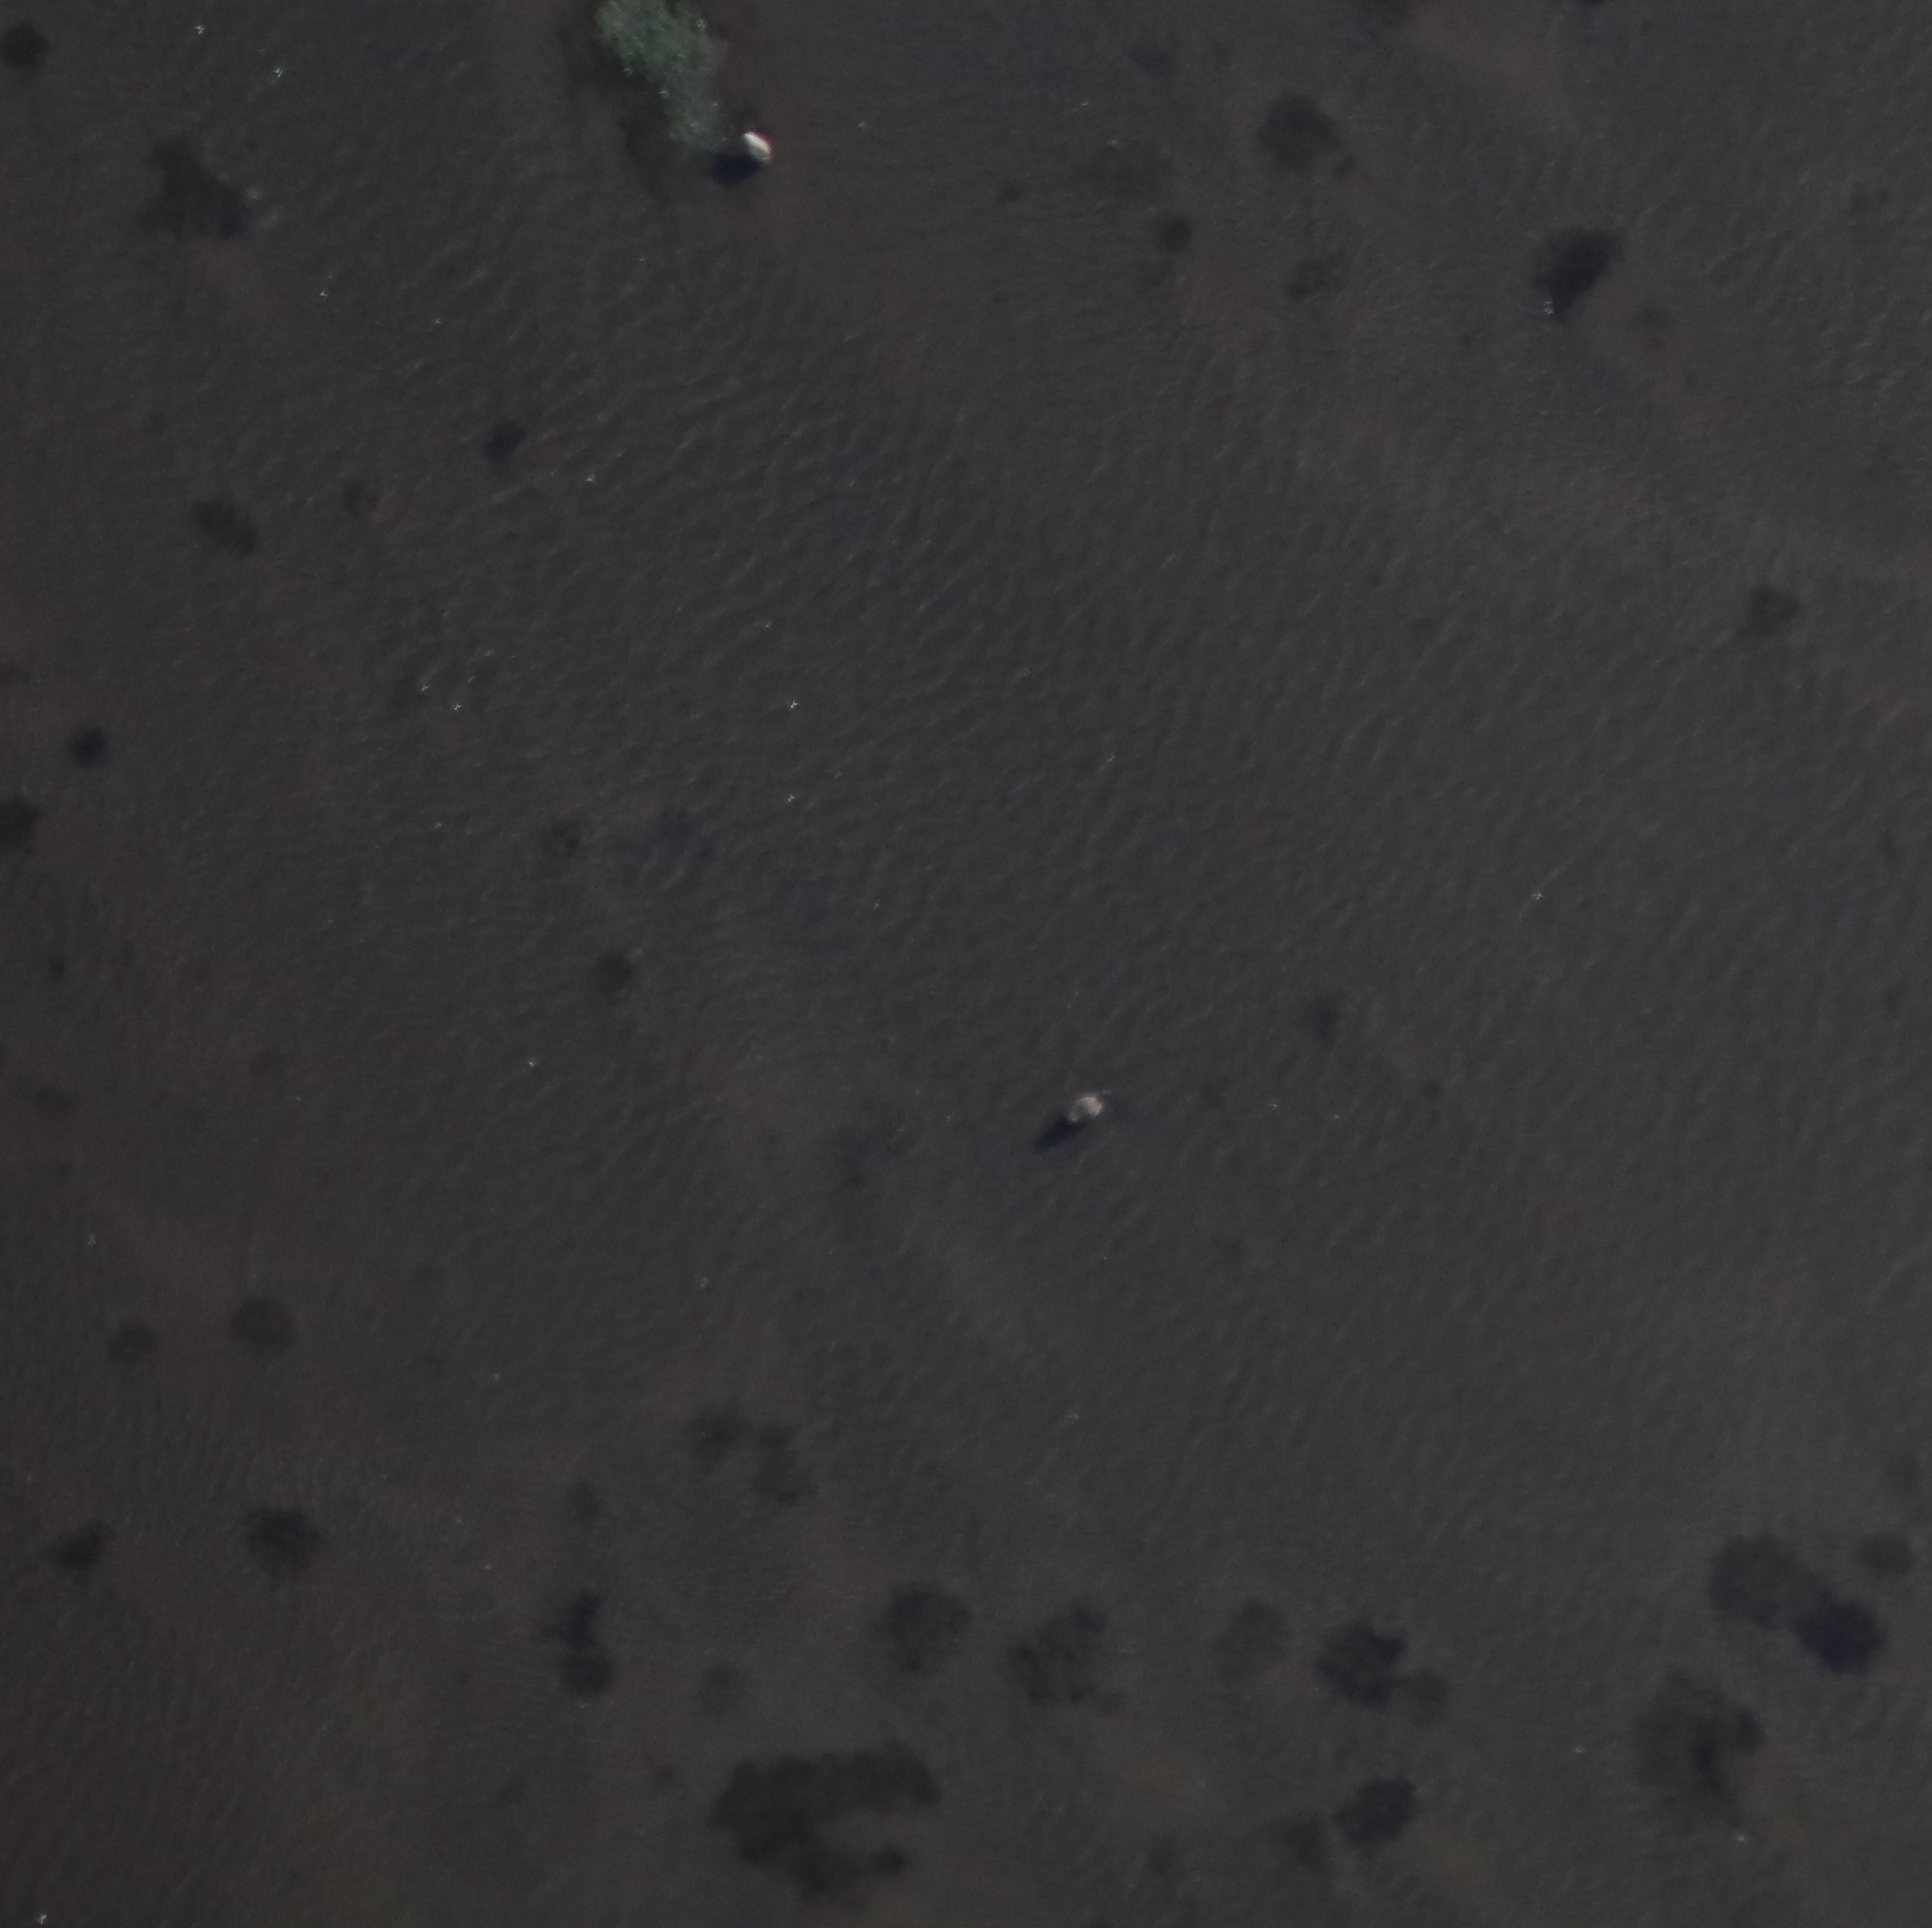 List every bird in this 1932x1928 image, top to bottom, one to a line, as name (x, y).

Canada goose (759, 151)
Canada goose (1089, 1106)